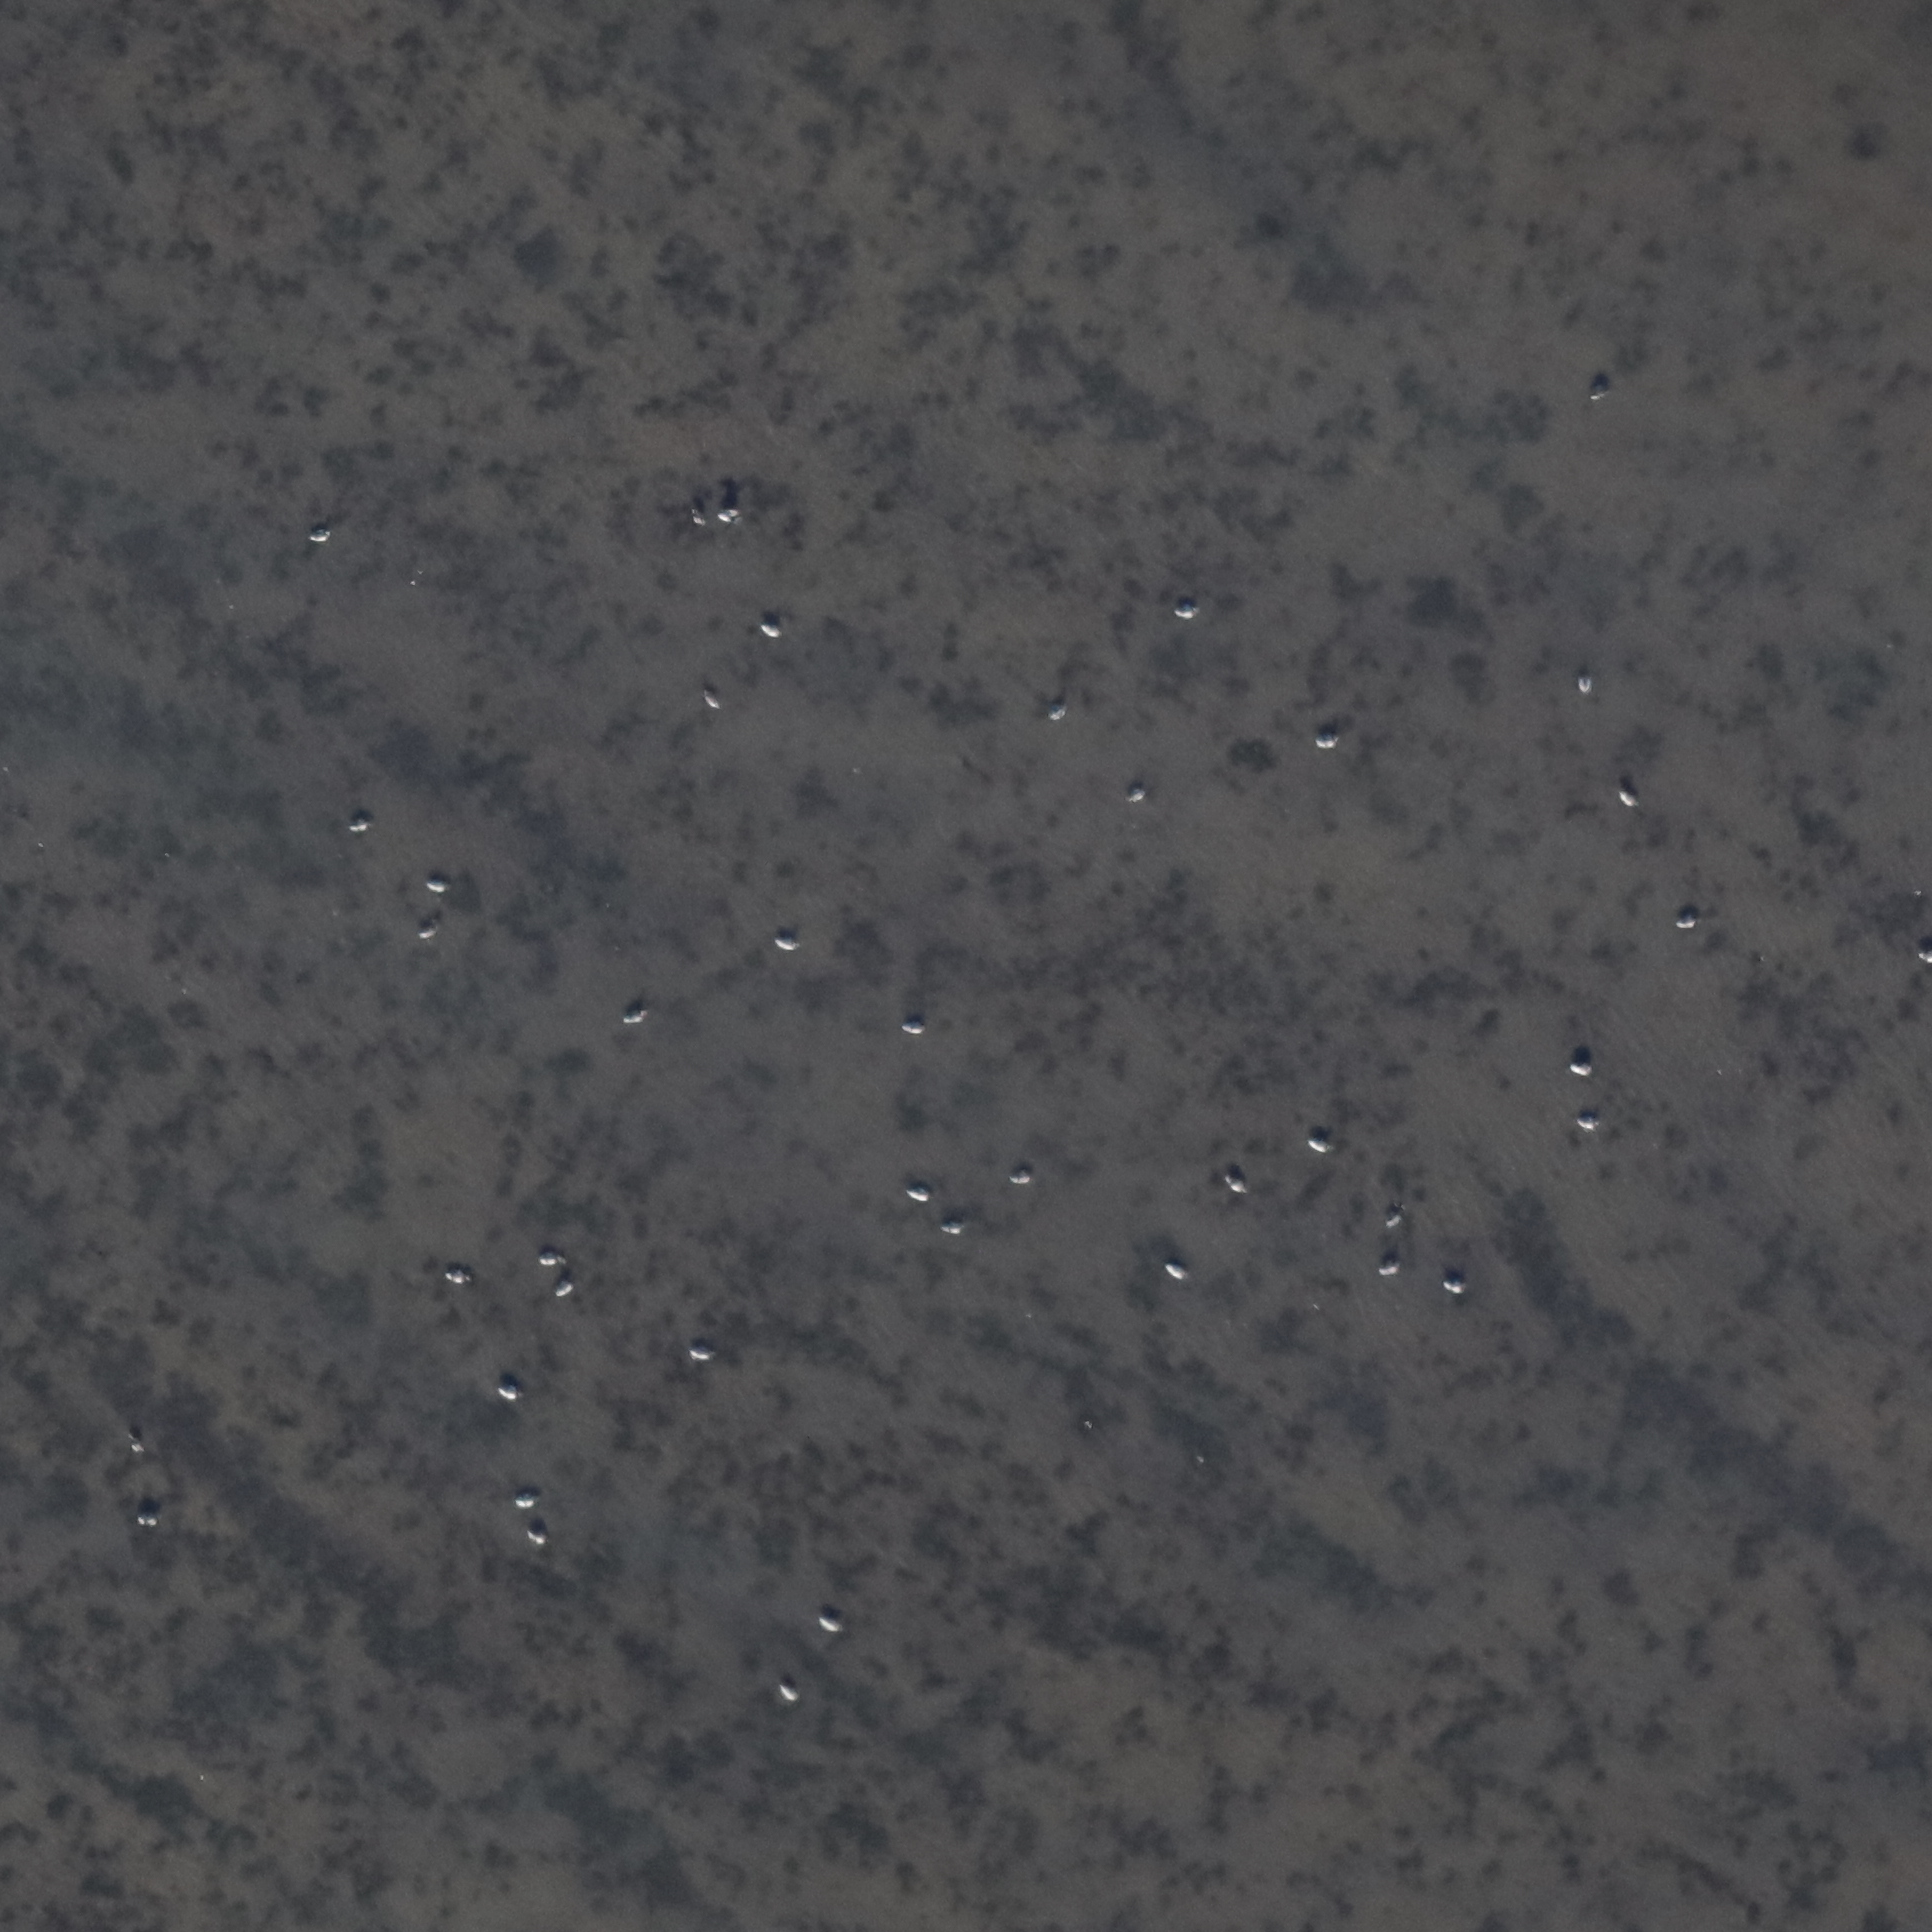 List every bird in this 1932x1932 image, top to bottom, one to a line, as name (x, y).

brant (1598, 391)
brant (732, 517)
brant (700, 518)
brant (320, 535)
brant (1186, 612)
brant (770, 629)
brant (1584, 685)
brant (710, 699)
brant (1058, 712)
brant (1327, 740)
brant (1137, 794)
brant (1630, 797)
brant (360, 824)
brant (435, 886)
brant (1687, 921)
brant (430, 931)
brant (787, 942)
brant (1930, 956)
brant (635, 1015)
brant (914, 1027)
brant (1581, 1068)
brant (1588, 1122)
brant (1319, 1144)
brant (1021, 1176)
brant (1235, 1183)
brant (919, 1193)
brant (1392, 1218)
brant (951, 1227)
brant (550, 1259)
brant (1390, 1267)
brant (1174, 1270)
brant (459, 1277)
brant (1455, 1287)
brant (565, 1288)
brant (702, 1352)
brant (509, 1392)
brant (135, 1443)
brant (526, 1500)
brant (148, 1520)
brant (535, 1532)
brant (831, 1625)
brant (789, 1692)